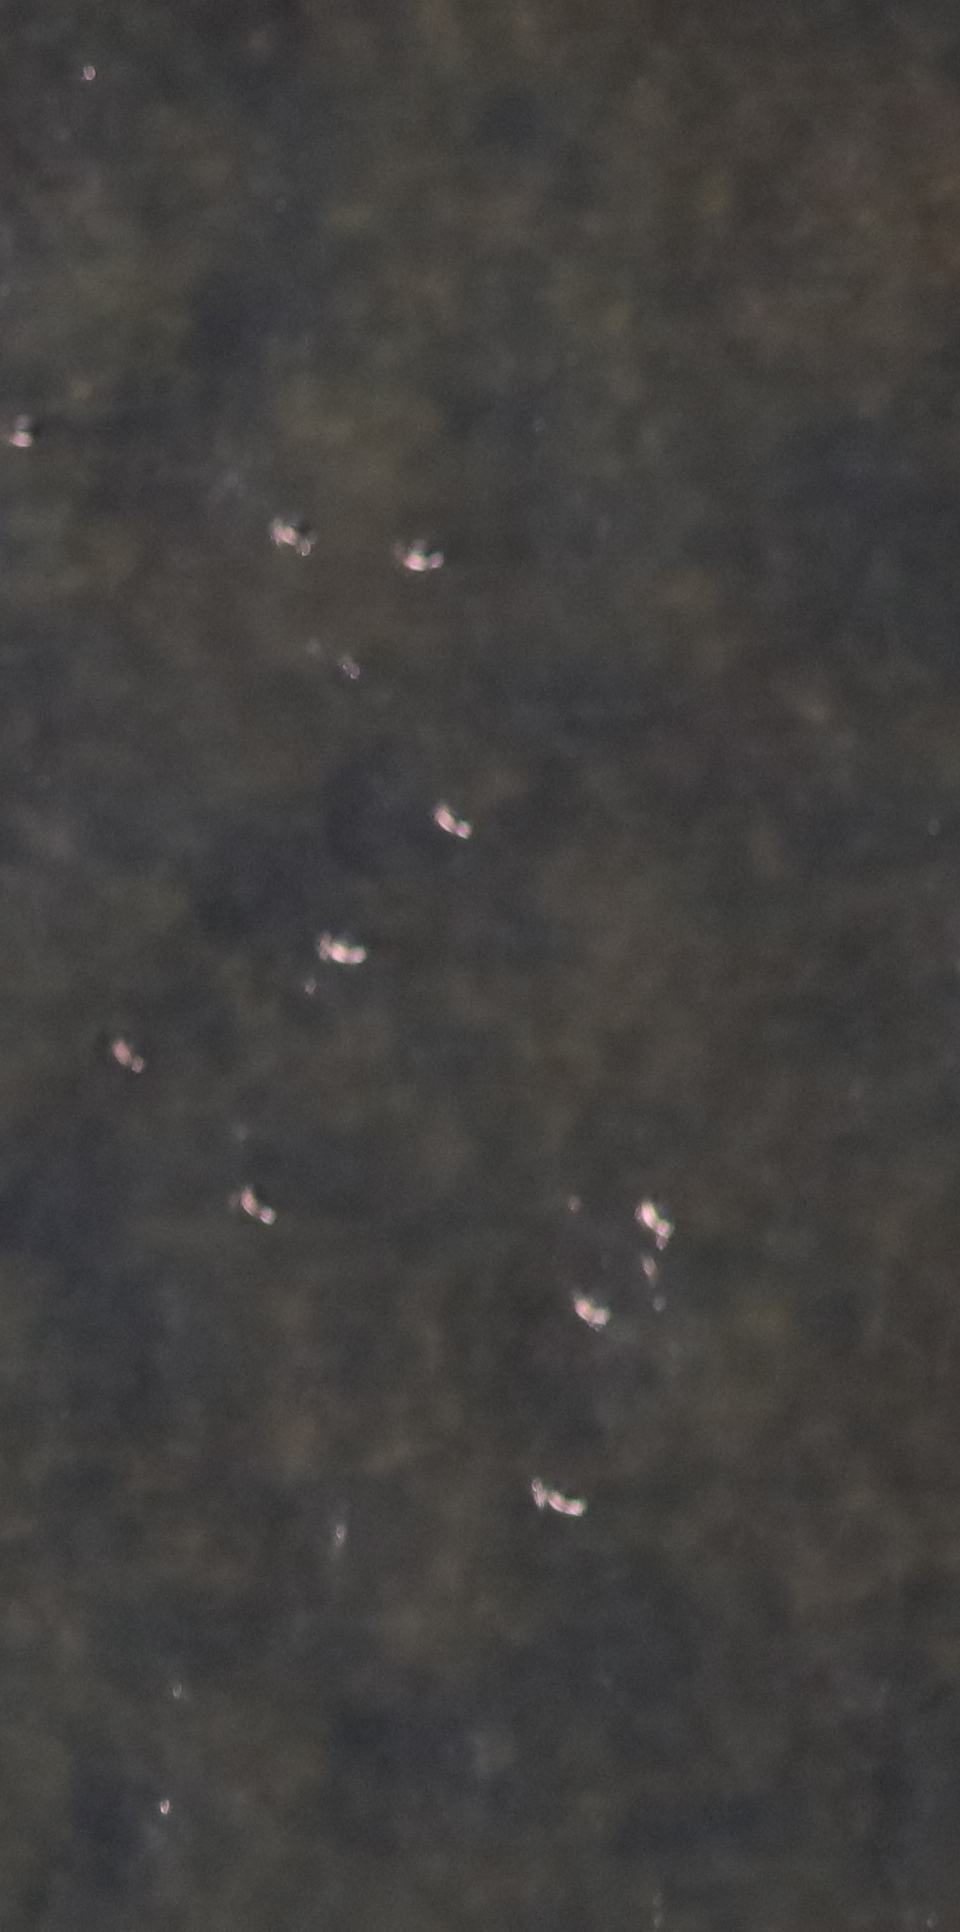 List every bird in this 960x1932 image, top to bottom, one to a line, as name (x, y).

brant (24, 436)
brant (299, 533)
brant (415, 558)
brant (452, 820)
brant (349, 950)
brant (136, 1056)
brant (268, 1201)
brant (664, 1220)
brant (598, 1306)
brant (569, 1495)